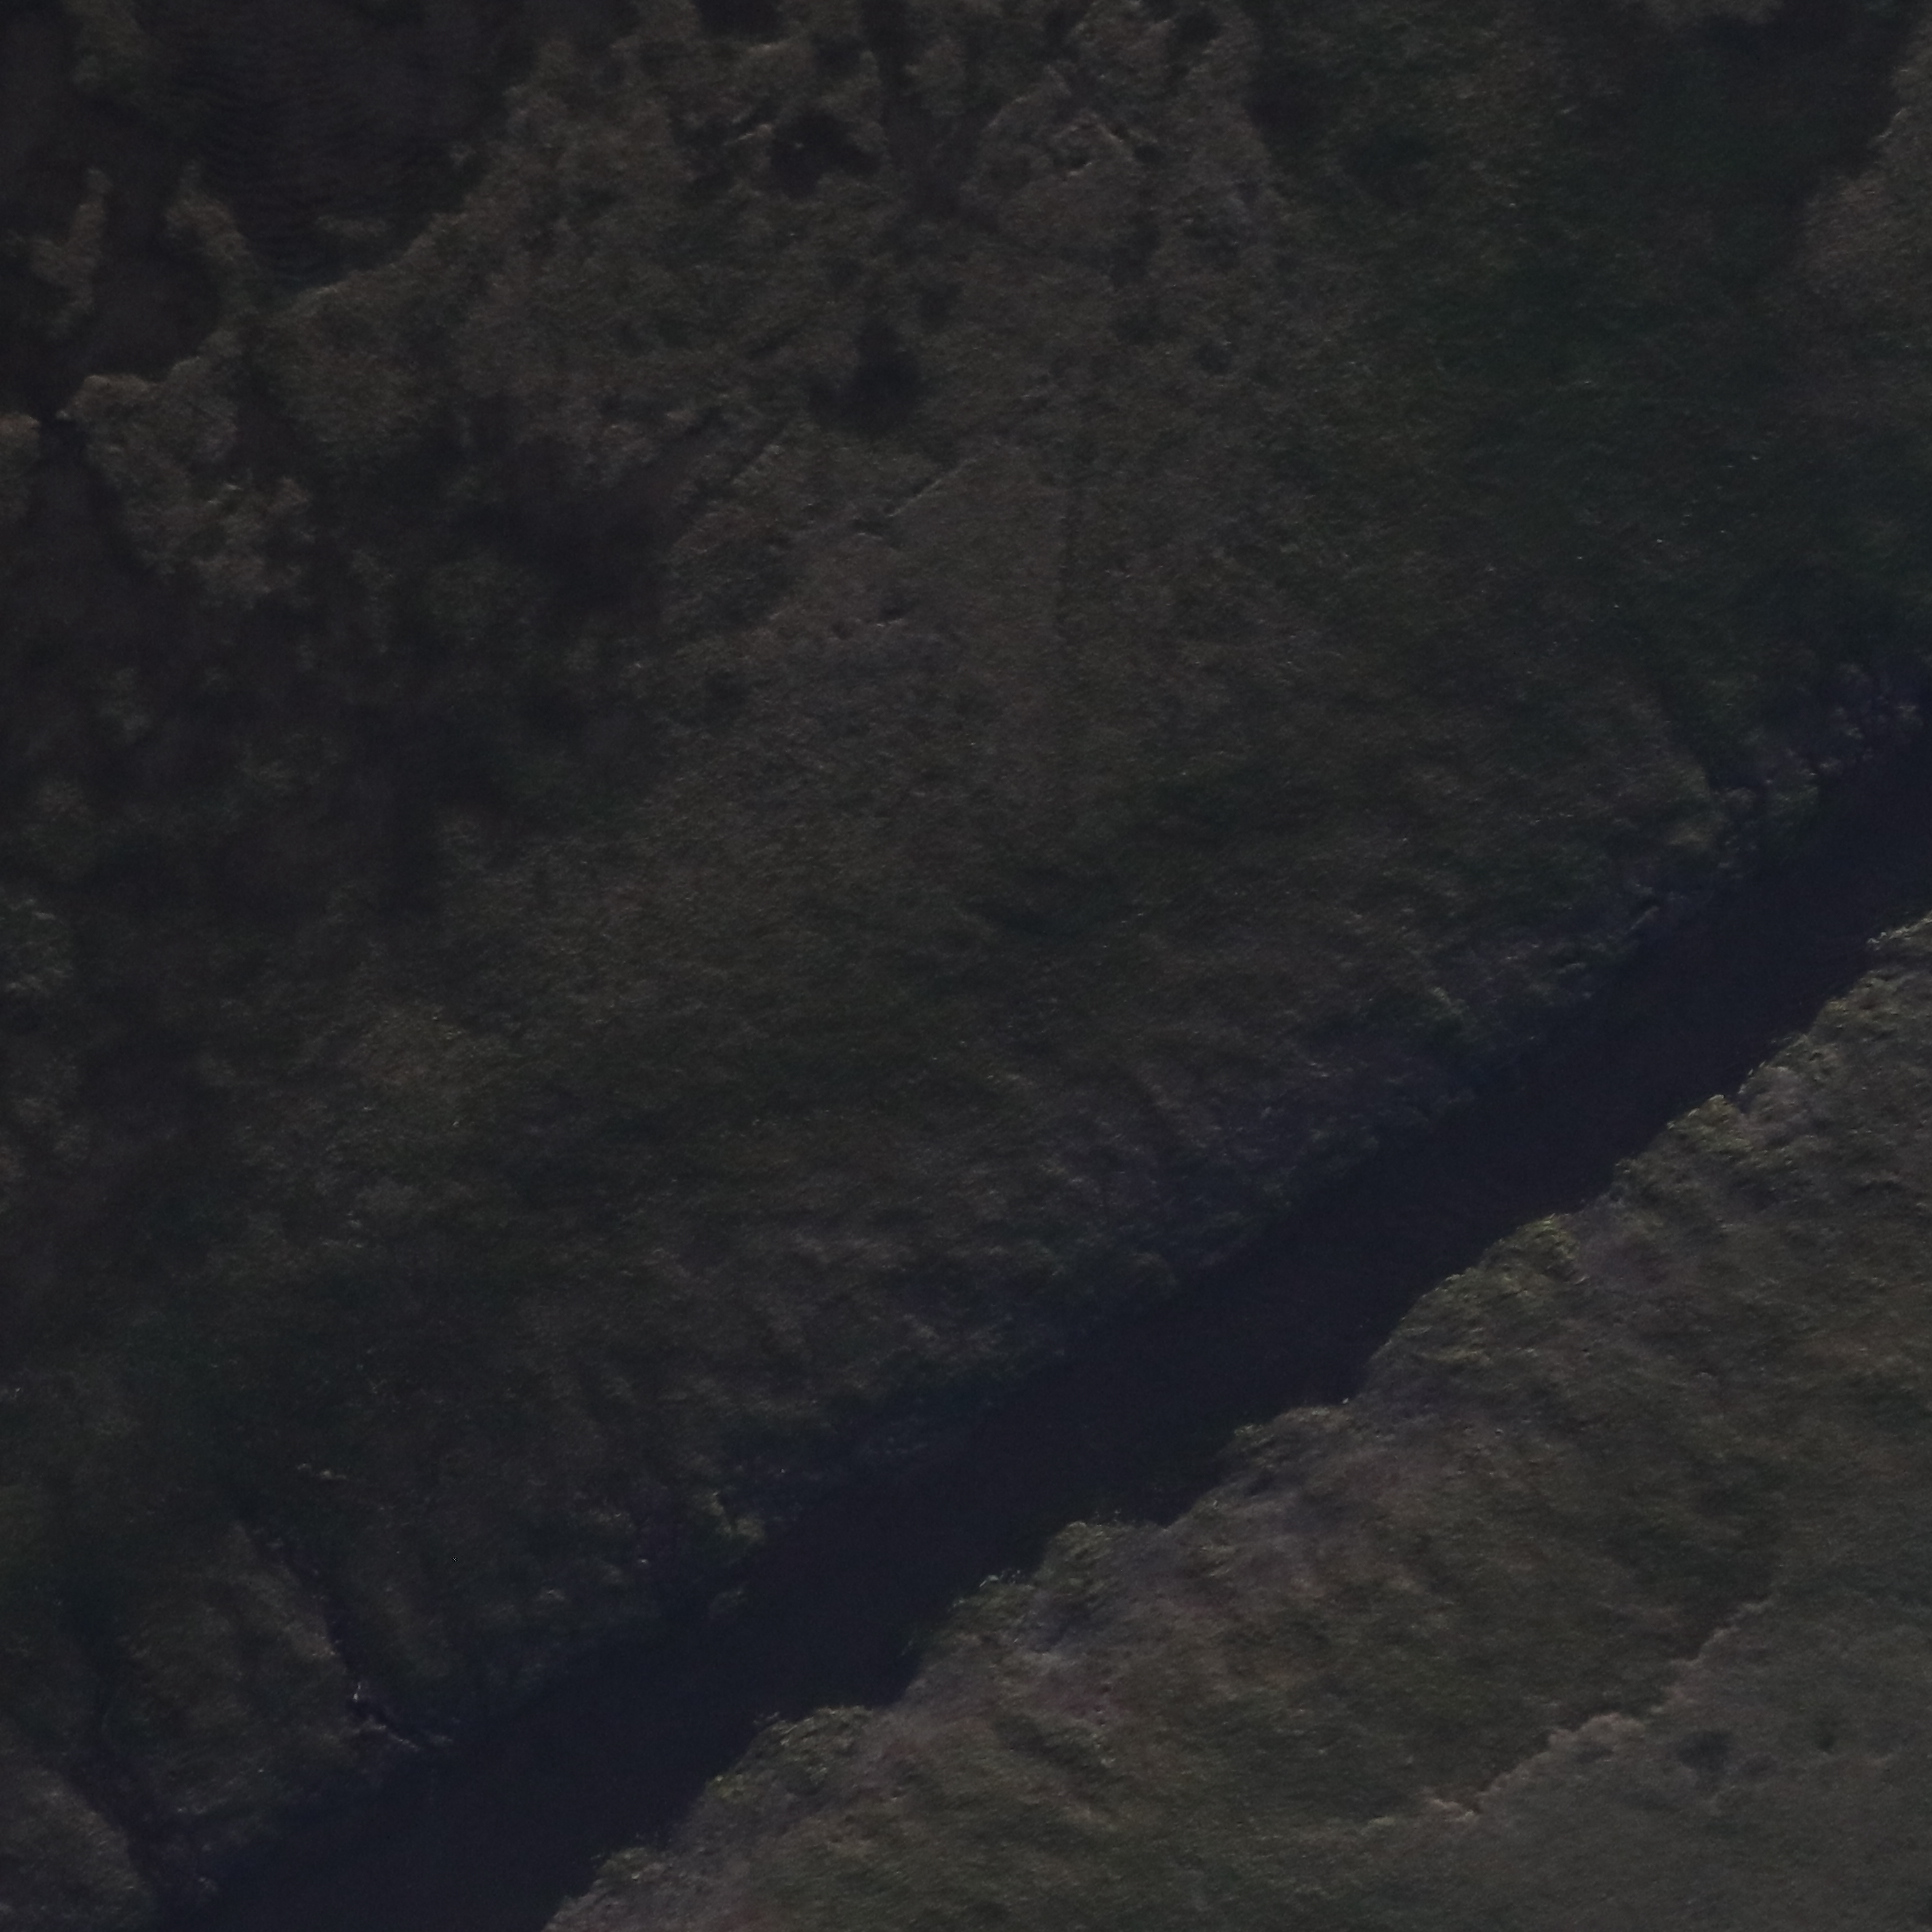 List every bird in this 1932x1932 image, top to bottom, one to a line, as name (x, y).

None